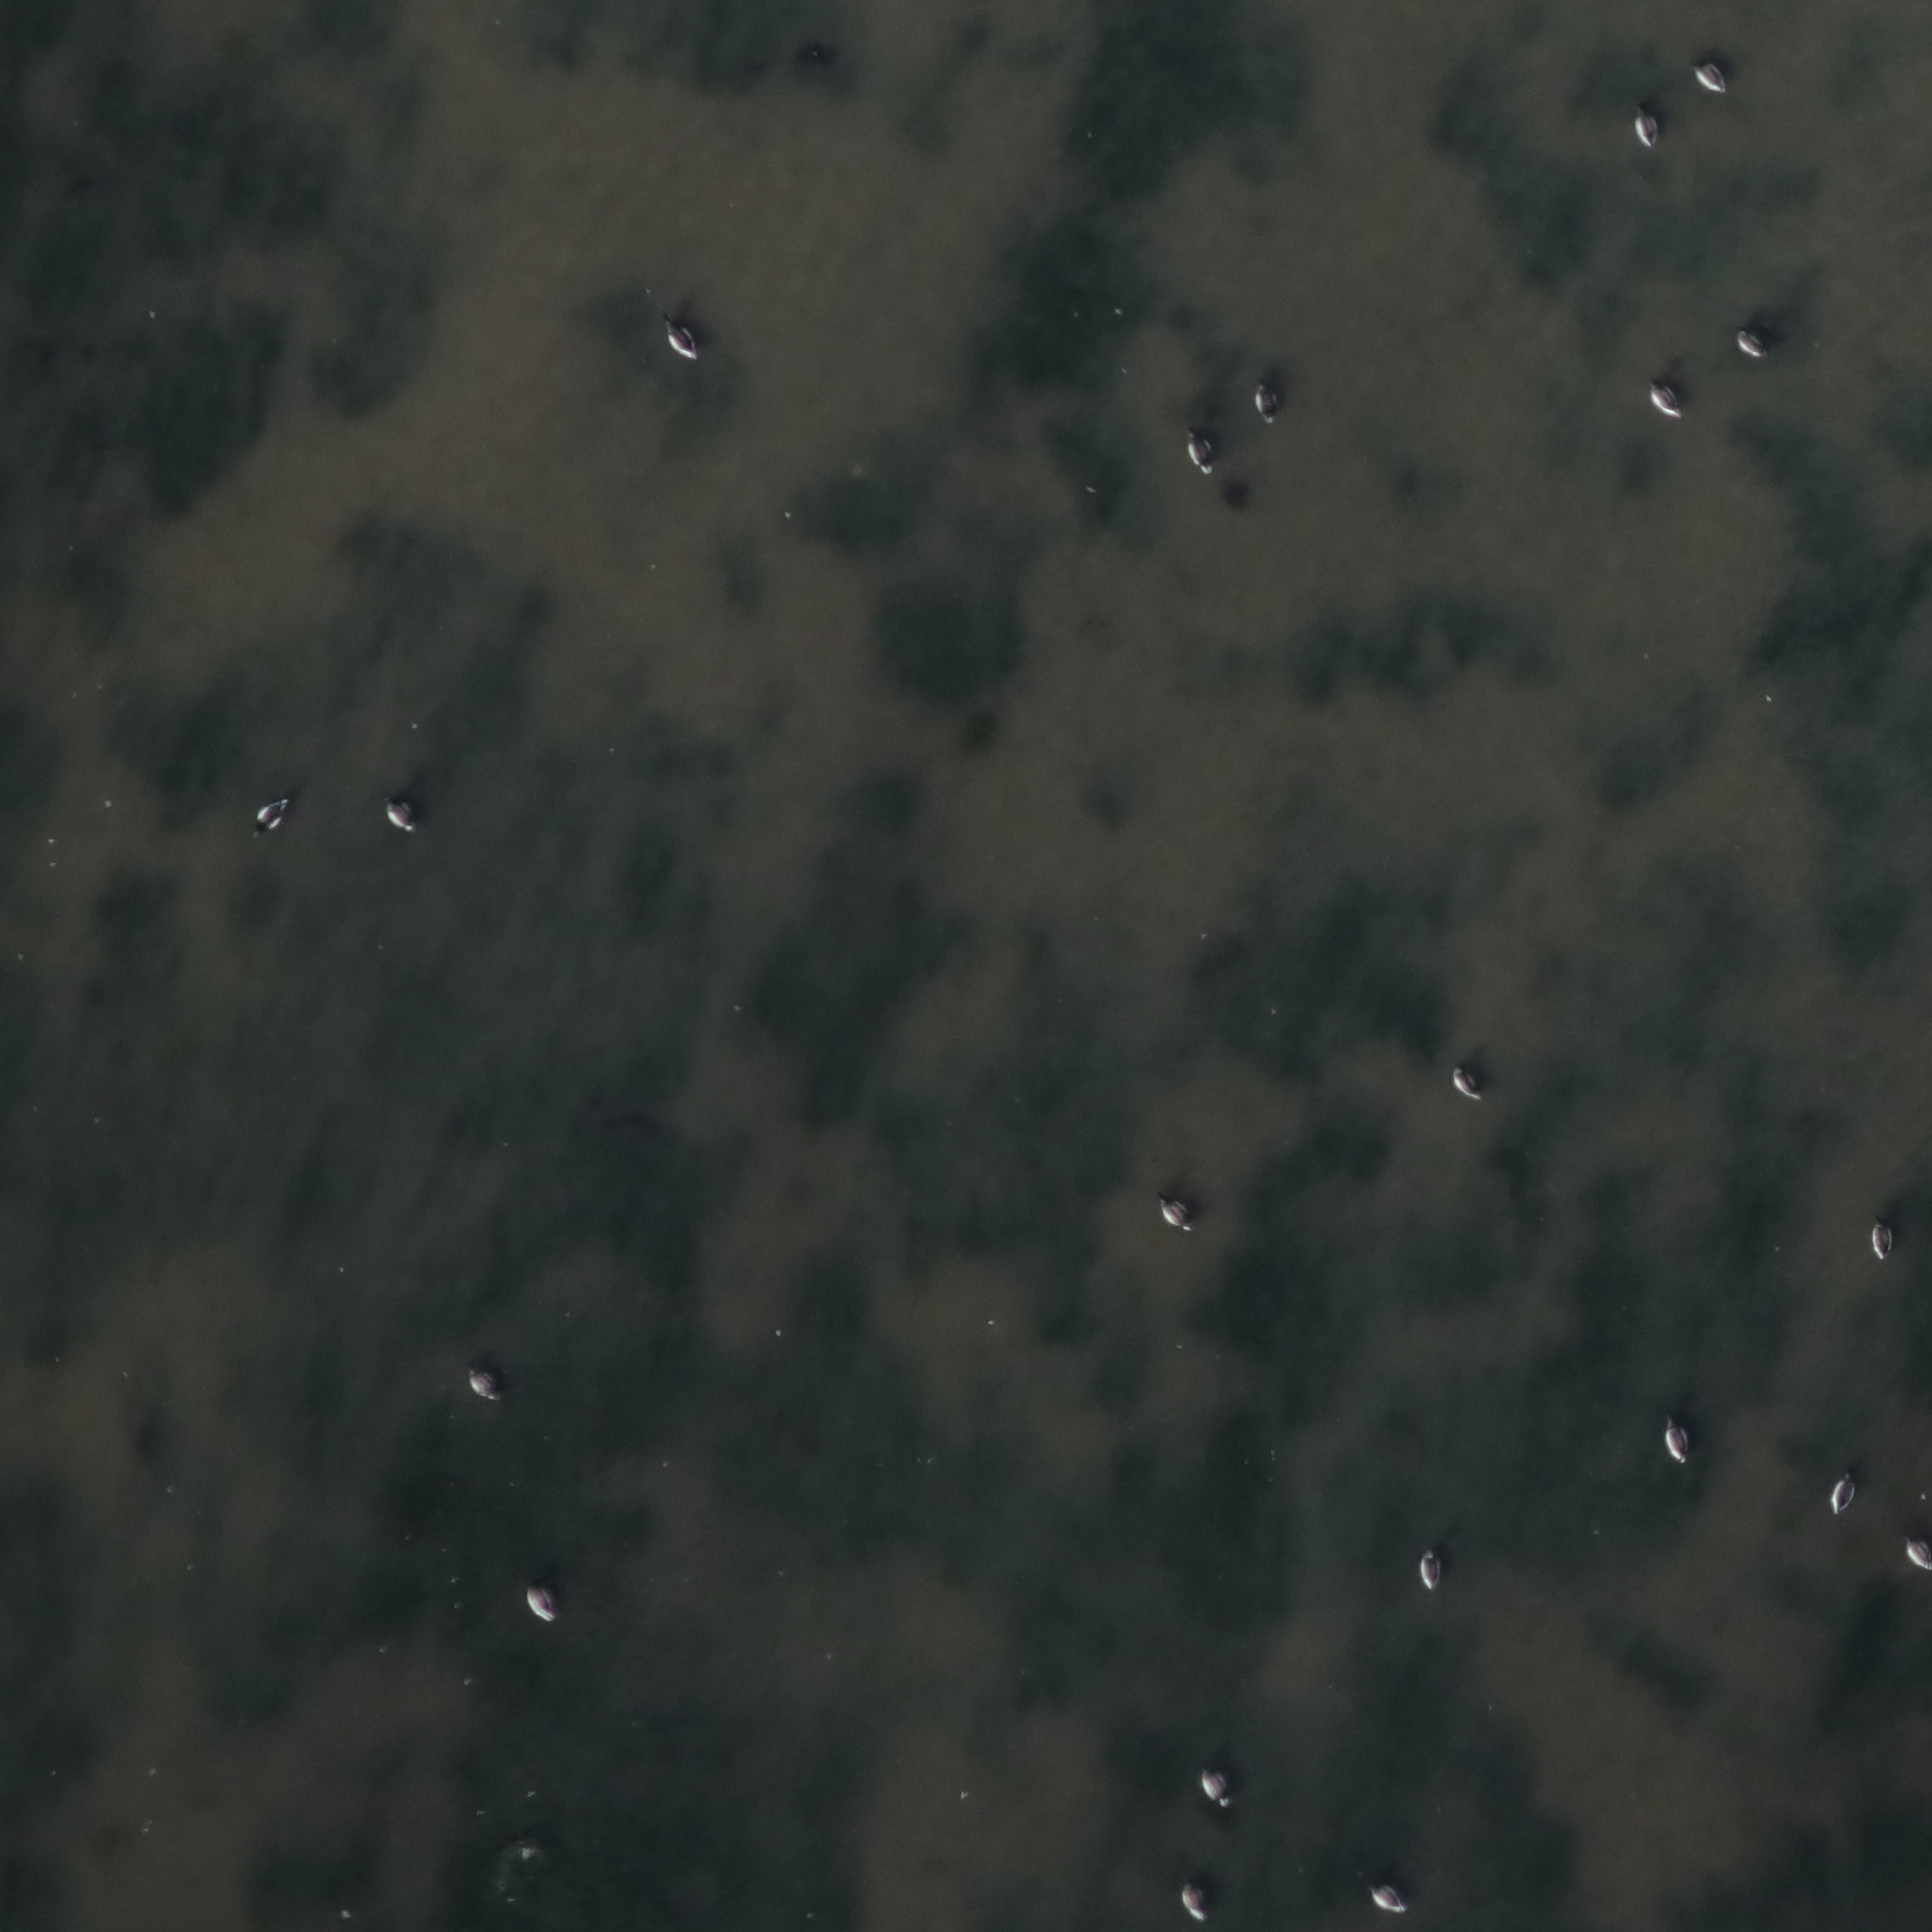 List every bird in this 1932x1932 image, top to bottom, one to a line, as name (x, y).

brant (1712, 76)
brant (1647, 127)
brant (681, 338)
brant (1751, 342)
brant (1664, 398)
brant (1267, 402)
brant (1202, 454)
brant (402, 814)
brant (272, 815)
brant (1468, 1083)
brant (1177, 1212)
brant (1882, 1238)
brant (485, 1383)
brant (1678, 1439)
brant (1843, 1491)
brant (1920, 1552)
brant (1432, 1569)
brant (543, 1599)
brant (1216, 1785)
brant (1387, 1896)
brant (1196, 1899)